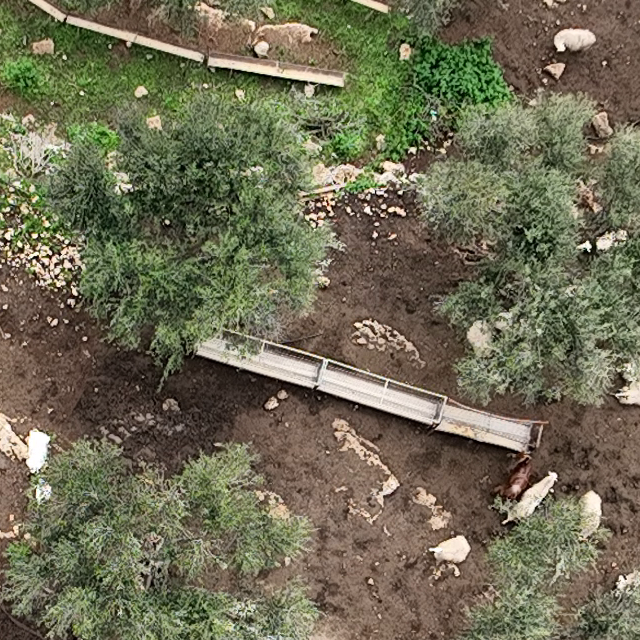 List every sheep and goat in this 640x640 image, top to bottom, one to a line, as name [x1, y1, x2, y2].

sheep [553, 27, 595, 52]
sheep [616, 358, 639, 380]
sheep [612, 381, 639, 405]
goat [25, 429, 48, 476]
sheep [500, 454, 532, 498]
sheep [502, 470, 557, 524]
sheep [576, 490, 602, 541]
sheep [428, 535, 473, 563]